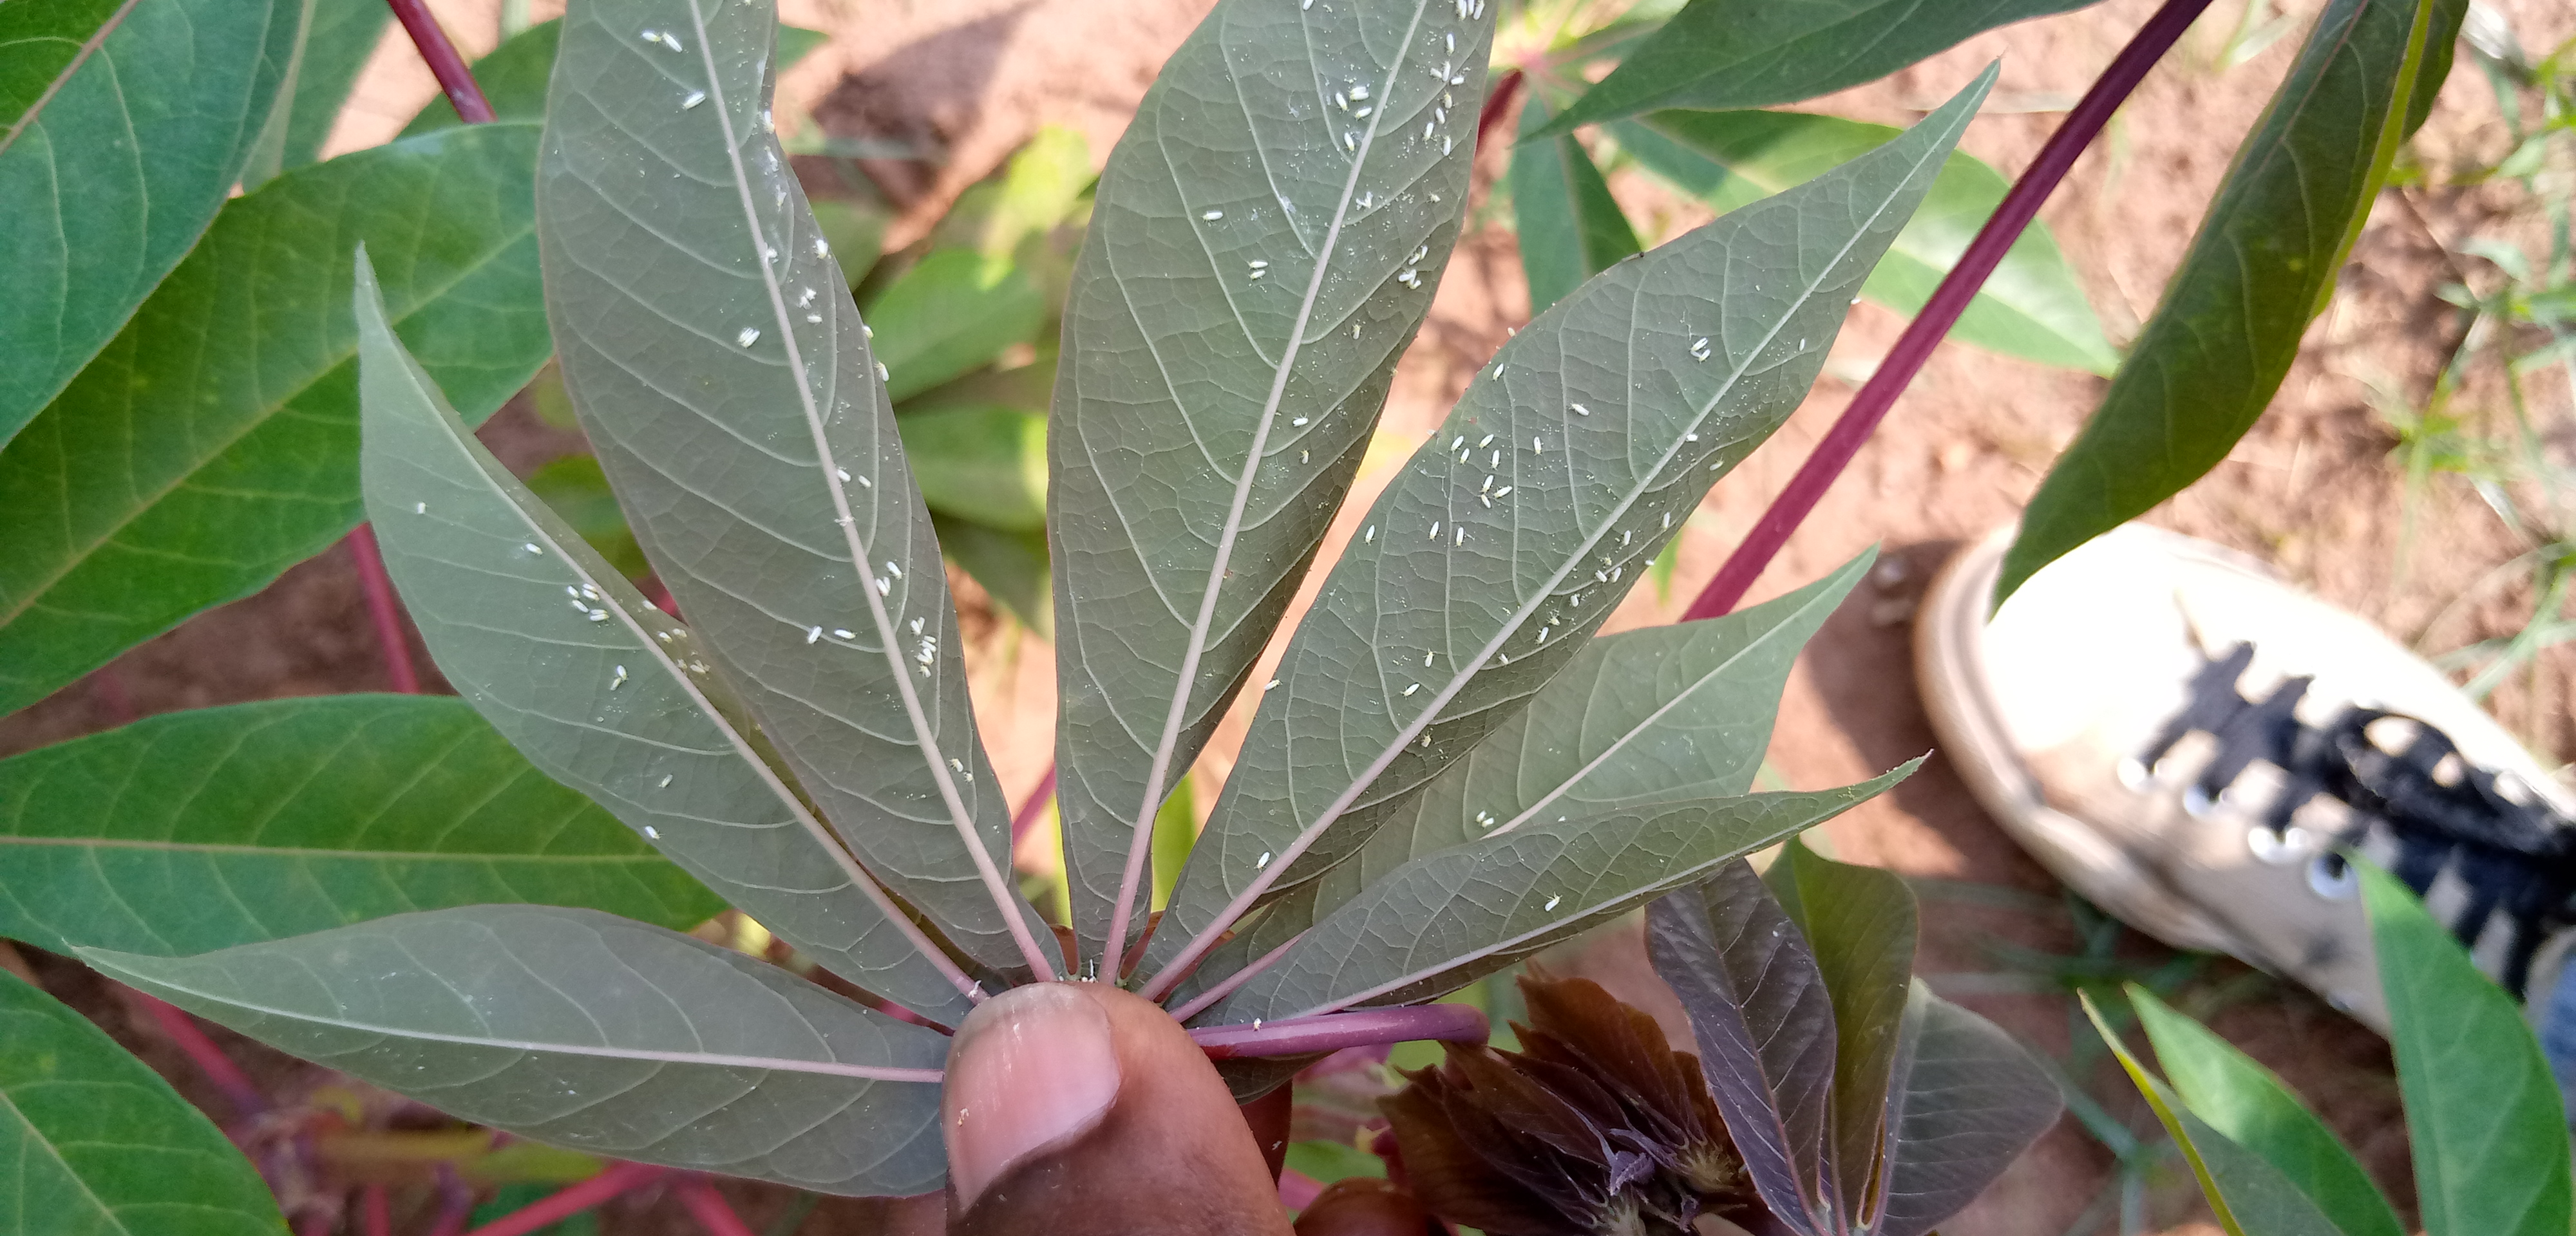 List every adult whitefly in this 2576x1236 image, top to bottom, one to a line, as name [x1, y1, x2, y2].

whitefly [1303, 1, 1312, 10]
whitefly [1454, 1, 1466, 20]
whitefly [1472, 1, 1485, 19]
whitefly [636, 18, 668, 52]
whitefly [656, 30, 688, 54]
whitefly [1445, 33, 1455, 54]
whitefly [1442, 61, 1450, 84]
whitefly [1428, 66, 1442, 82]
whitefly [1448, 75, 1466, 86]
whitefly [674, 84, 721, 118]
whitefly [1348, 85, 1368, 91]
whitefly [1332, 90, 1347, 112]
whitefly [1349, 91, 1371, 100]
whitefly [1444, 91, 1453, 110]
whitefly [1353, 106, 1375, 119]
whitefly [1434, 107, 1446, 124]
whitefly [1423, 120, 1435, 142]
whitefly [1341, 131, 1358, 153]
whitefly [1442, 134, 1451, 157]
whitefly [1428, 191, 1441, 203]
whitefly [1354, 192, 1374, 212]
whitefly [1200, 206, 1224, 224]
whitefly [813, 238, 830, 262]
whitefly [1419, 245, 1430, 261]
whitefly [1406, 250, 1419, 265]
whitefly [1247, 259, 1269, 268]
whitefly [1410, 267, 1420, 291]
whitefly [1249, 268, 1267, 281]
whitefly [1397, 272, 1410, 283]
whitefly [803, 313, 826, 324]
whitefly [1350, 322, 1362, 343]
whitefly [862, 323, 874, 340]
whitefly [738, 324, 765, 347]
whitefly [1691, 335, 1706, 351]
whitefly [1797, 335, 1806, 355]
whitefly [1698, 348, 1710, 365]
whitefly [876, 360, 890, 384]
whitefly [1492, 361, 1506, 381]
whitefly [1569, 401, 1591, 417]
whitefly [1291, 411, 1312, 429]
whitefly [1450, 432, 1464, 452]
whitefly [1478, 433, 1495, 450]
whitefly [1685, 433, 1698, 445]
whitefly [1531, 435, 1544, 458]
whitefly [1459, 446, 1471, 468]
whitefly [1299, 447, 1311, 468]
whitefly [1491, 448, 1501, 471]
whitefly [835, 467, 851, 485]
whitefly [858, 473, 873, 490]
whitefly [1482, 474, 1495, 492]
whitefly [1493, 485, 1516, 498]
whitefly [1481, 492, 1492, 510]
whitefly [1661, 510, 1672, 532]
whitefly [1428, 519, 1441, 542]
whitefly [1365, 524, 1376, 546]
whitefly [1454, 524, 1468, 548]
whitefly [1622, 529, 1631, 549]
whitefly [524, 540, 543, 557]
whitefly [885, 560, 904, 579]
whitefly [1609, 566, 1623, 583]
whitefly [1592, 569, 1607, 586]
whitefly [874, 577, 893, 595]
whitefly [581, 582, 599, 591]
whitefly [565, 583, 580, 599]
whitefly [582, 589, 601, 603]
whitefly [1569, 593, 1584, 609]
whitefly [571, 599, 588, 614]
whitefly [642, 599, 658, 613]
whitefly [589, 606, 607, 616]
whitefly [588, 614, 611, 623]
whitefly [910, 616, 925, 635]
whitefly [808, 624, 822, 644]
whitefly [1538, 625, 1548, 647]
whitefly [833, 627, 856, 644]
whitefly [920, 638, 936, 650]
whitefly [916, 646, 937, 664]
whitefly [1423, 648, 1436, 668]
whitefly [1498, 650, 1511, 669]
whitefly [616, 663, 629, 680]
whitefly [918, 664, 931, 679]
whitefly [610, 675, 623, 691]
whitefly [1264, 678, 1281, 693]
whitefly [1399, 679, 1423, 699]
whitefly [949, 757, 963, 772]
whitefly [964, 772, 975, 783]
whitefly [1475, 807, 1484, 821]
whitefly [1483, 816, 1495, 829]
whitefly [645, 823, 661, 845]
whitefly [1255, 850, 1272, 872]
whitefly [1543, 892, 1562, 913]